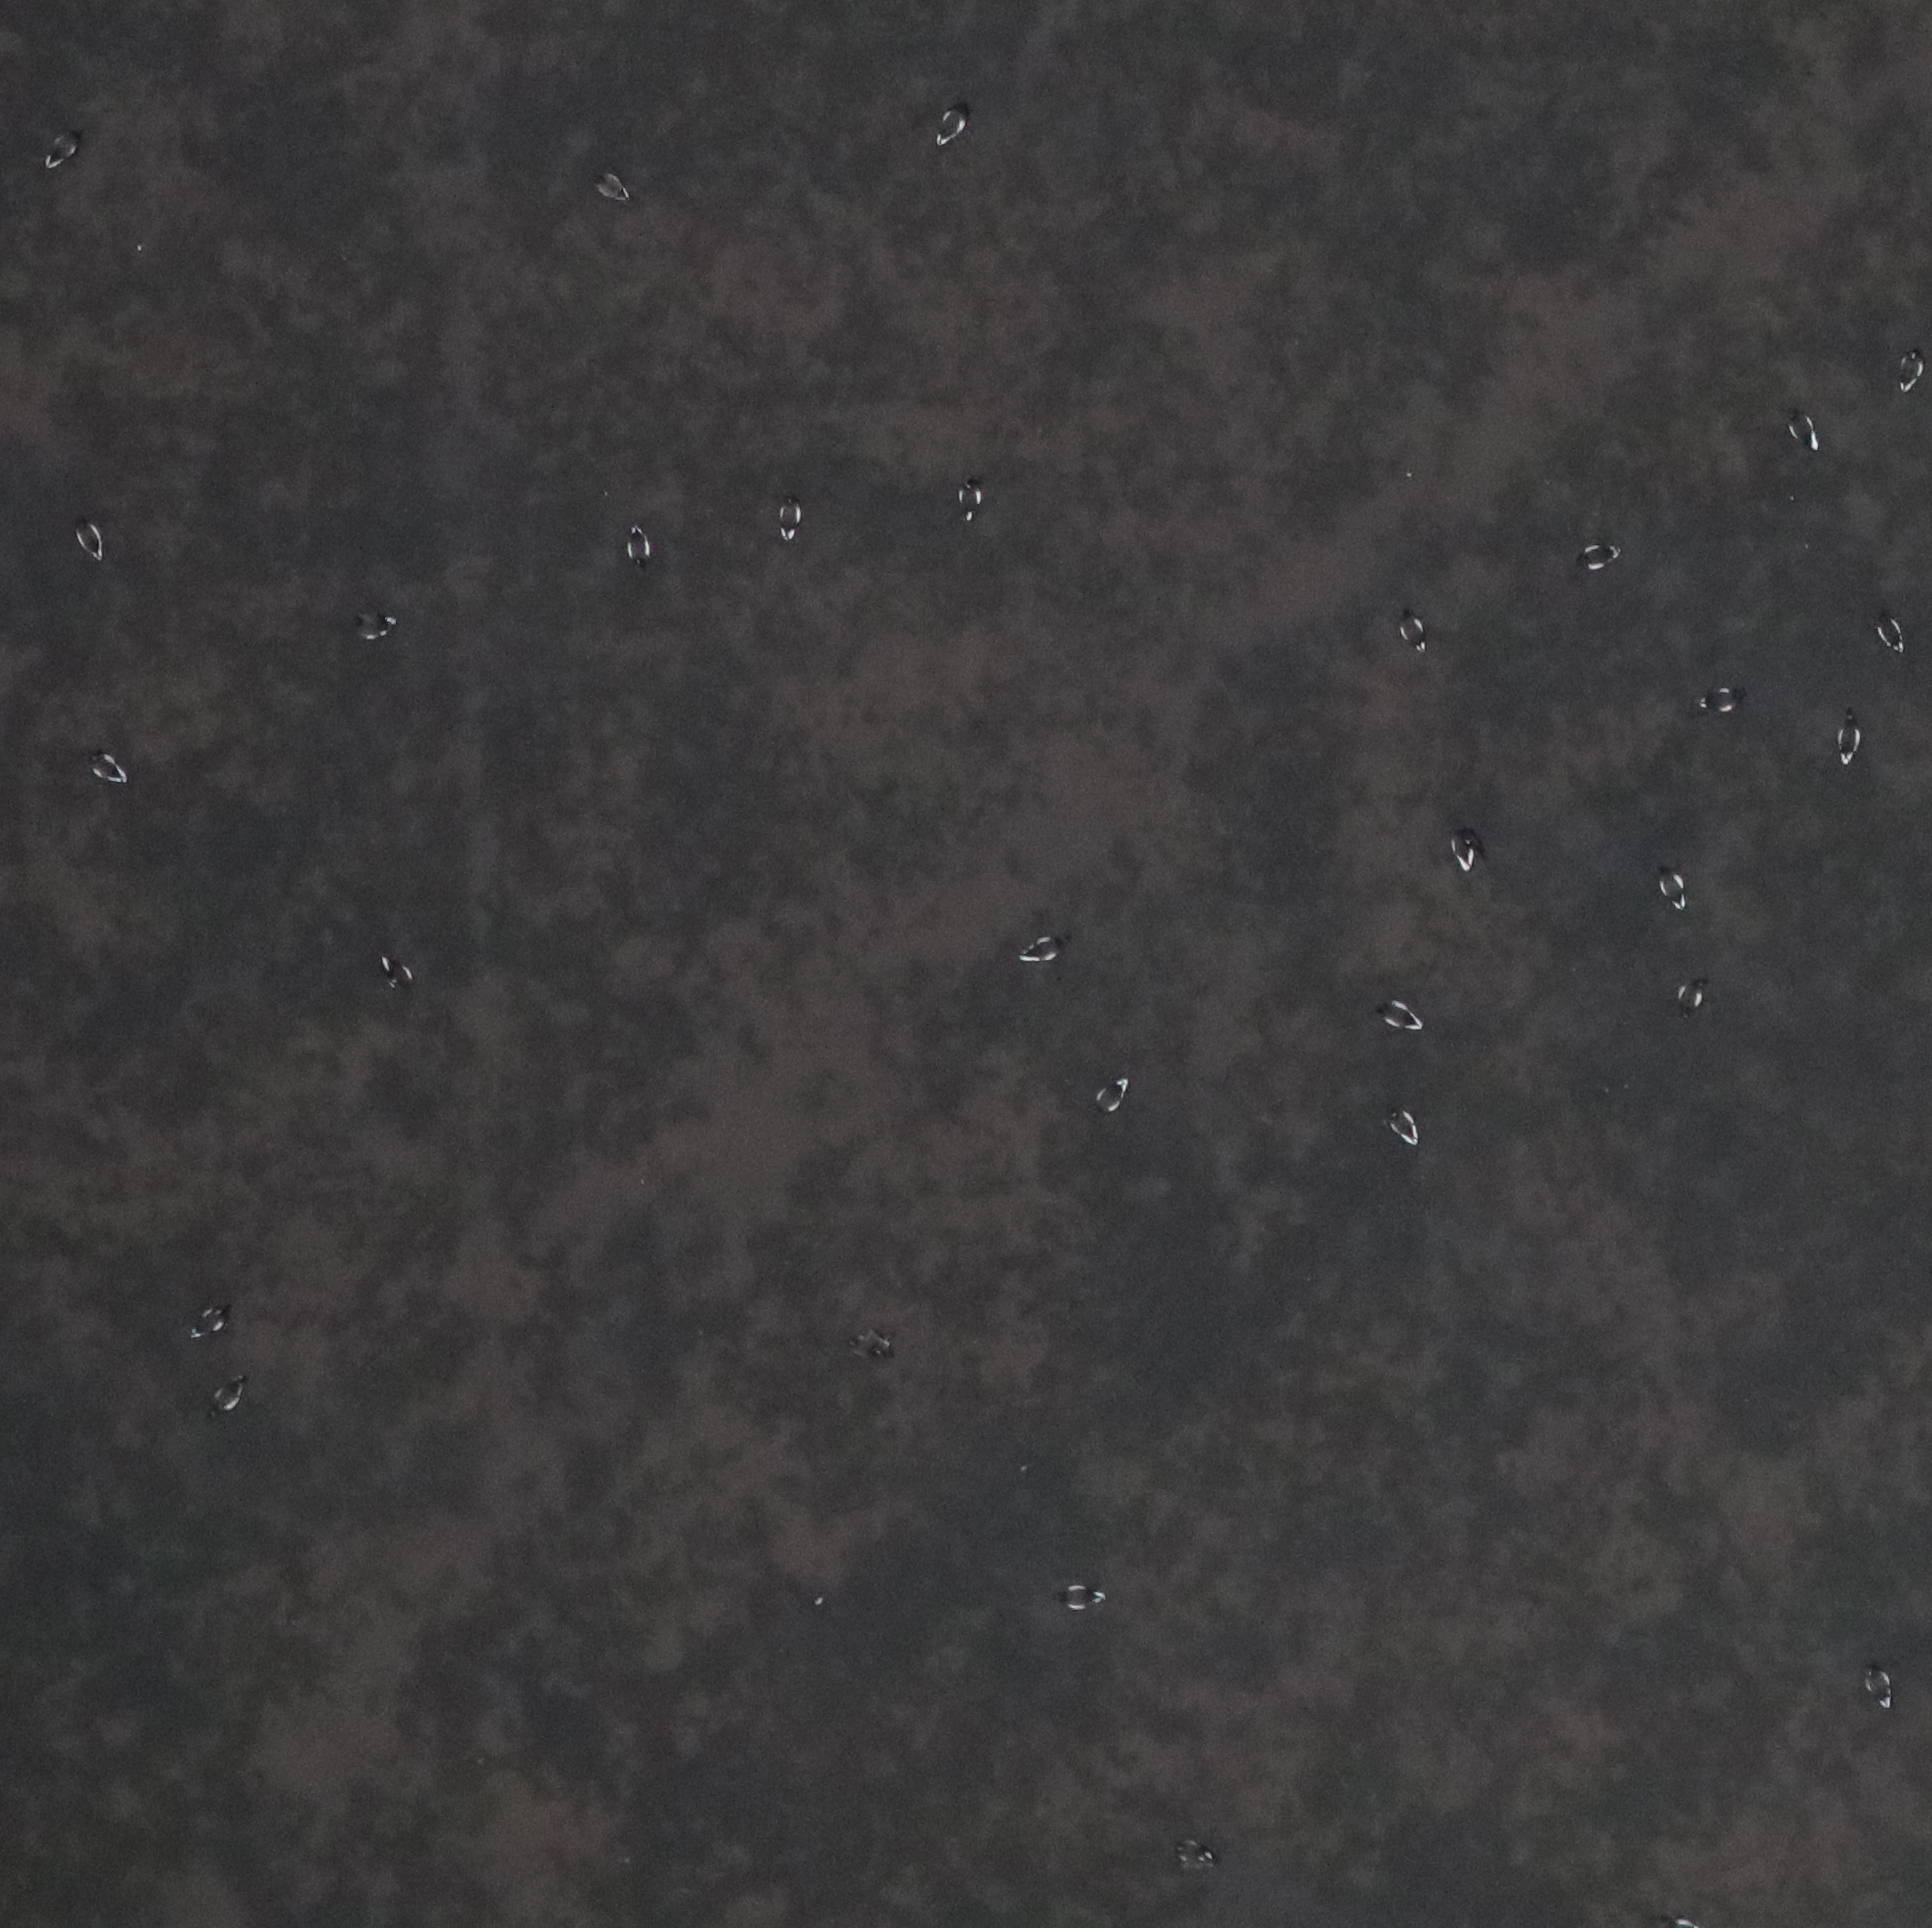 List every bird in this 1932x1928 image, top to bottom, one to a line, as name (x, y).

brant (954, 124)
brant (64, 148)
brant (613, 187)
brant (1911, 371)
brant (1803, 429)
brant (970, 499)
brant (789, 518)
brant (90, 540)
brant (639, 546)
brant (1598, 557)
brant (374, 628)
brant (1413, 631)
brant (1890, 633)
brant (1722, 701)
brant (1850, 739)
brant (107, 768)
brant (1464, 850)
brant (1673, 887)
brant (1044, 949)
brant (397, 969)
brant (1692, 995)
brant (1400, 1014)
brant (1110, 1096)
brant (1403, 1124)
brant (212, 1319)
brant (882, 1341)
brant (229, 1394)
brant (1080, 1596)
brant (1880, 1684)
brant (1193, 1853)